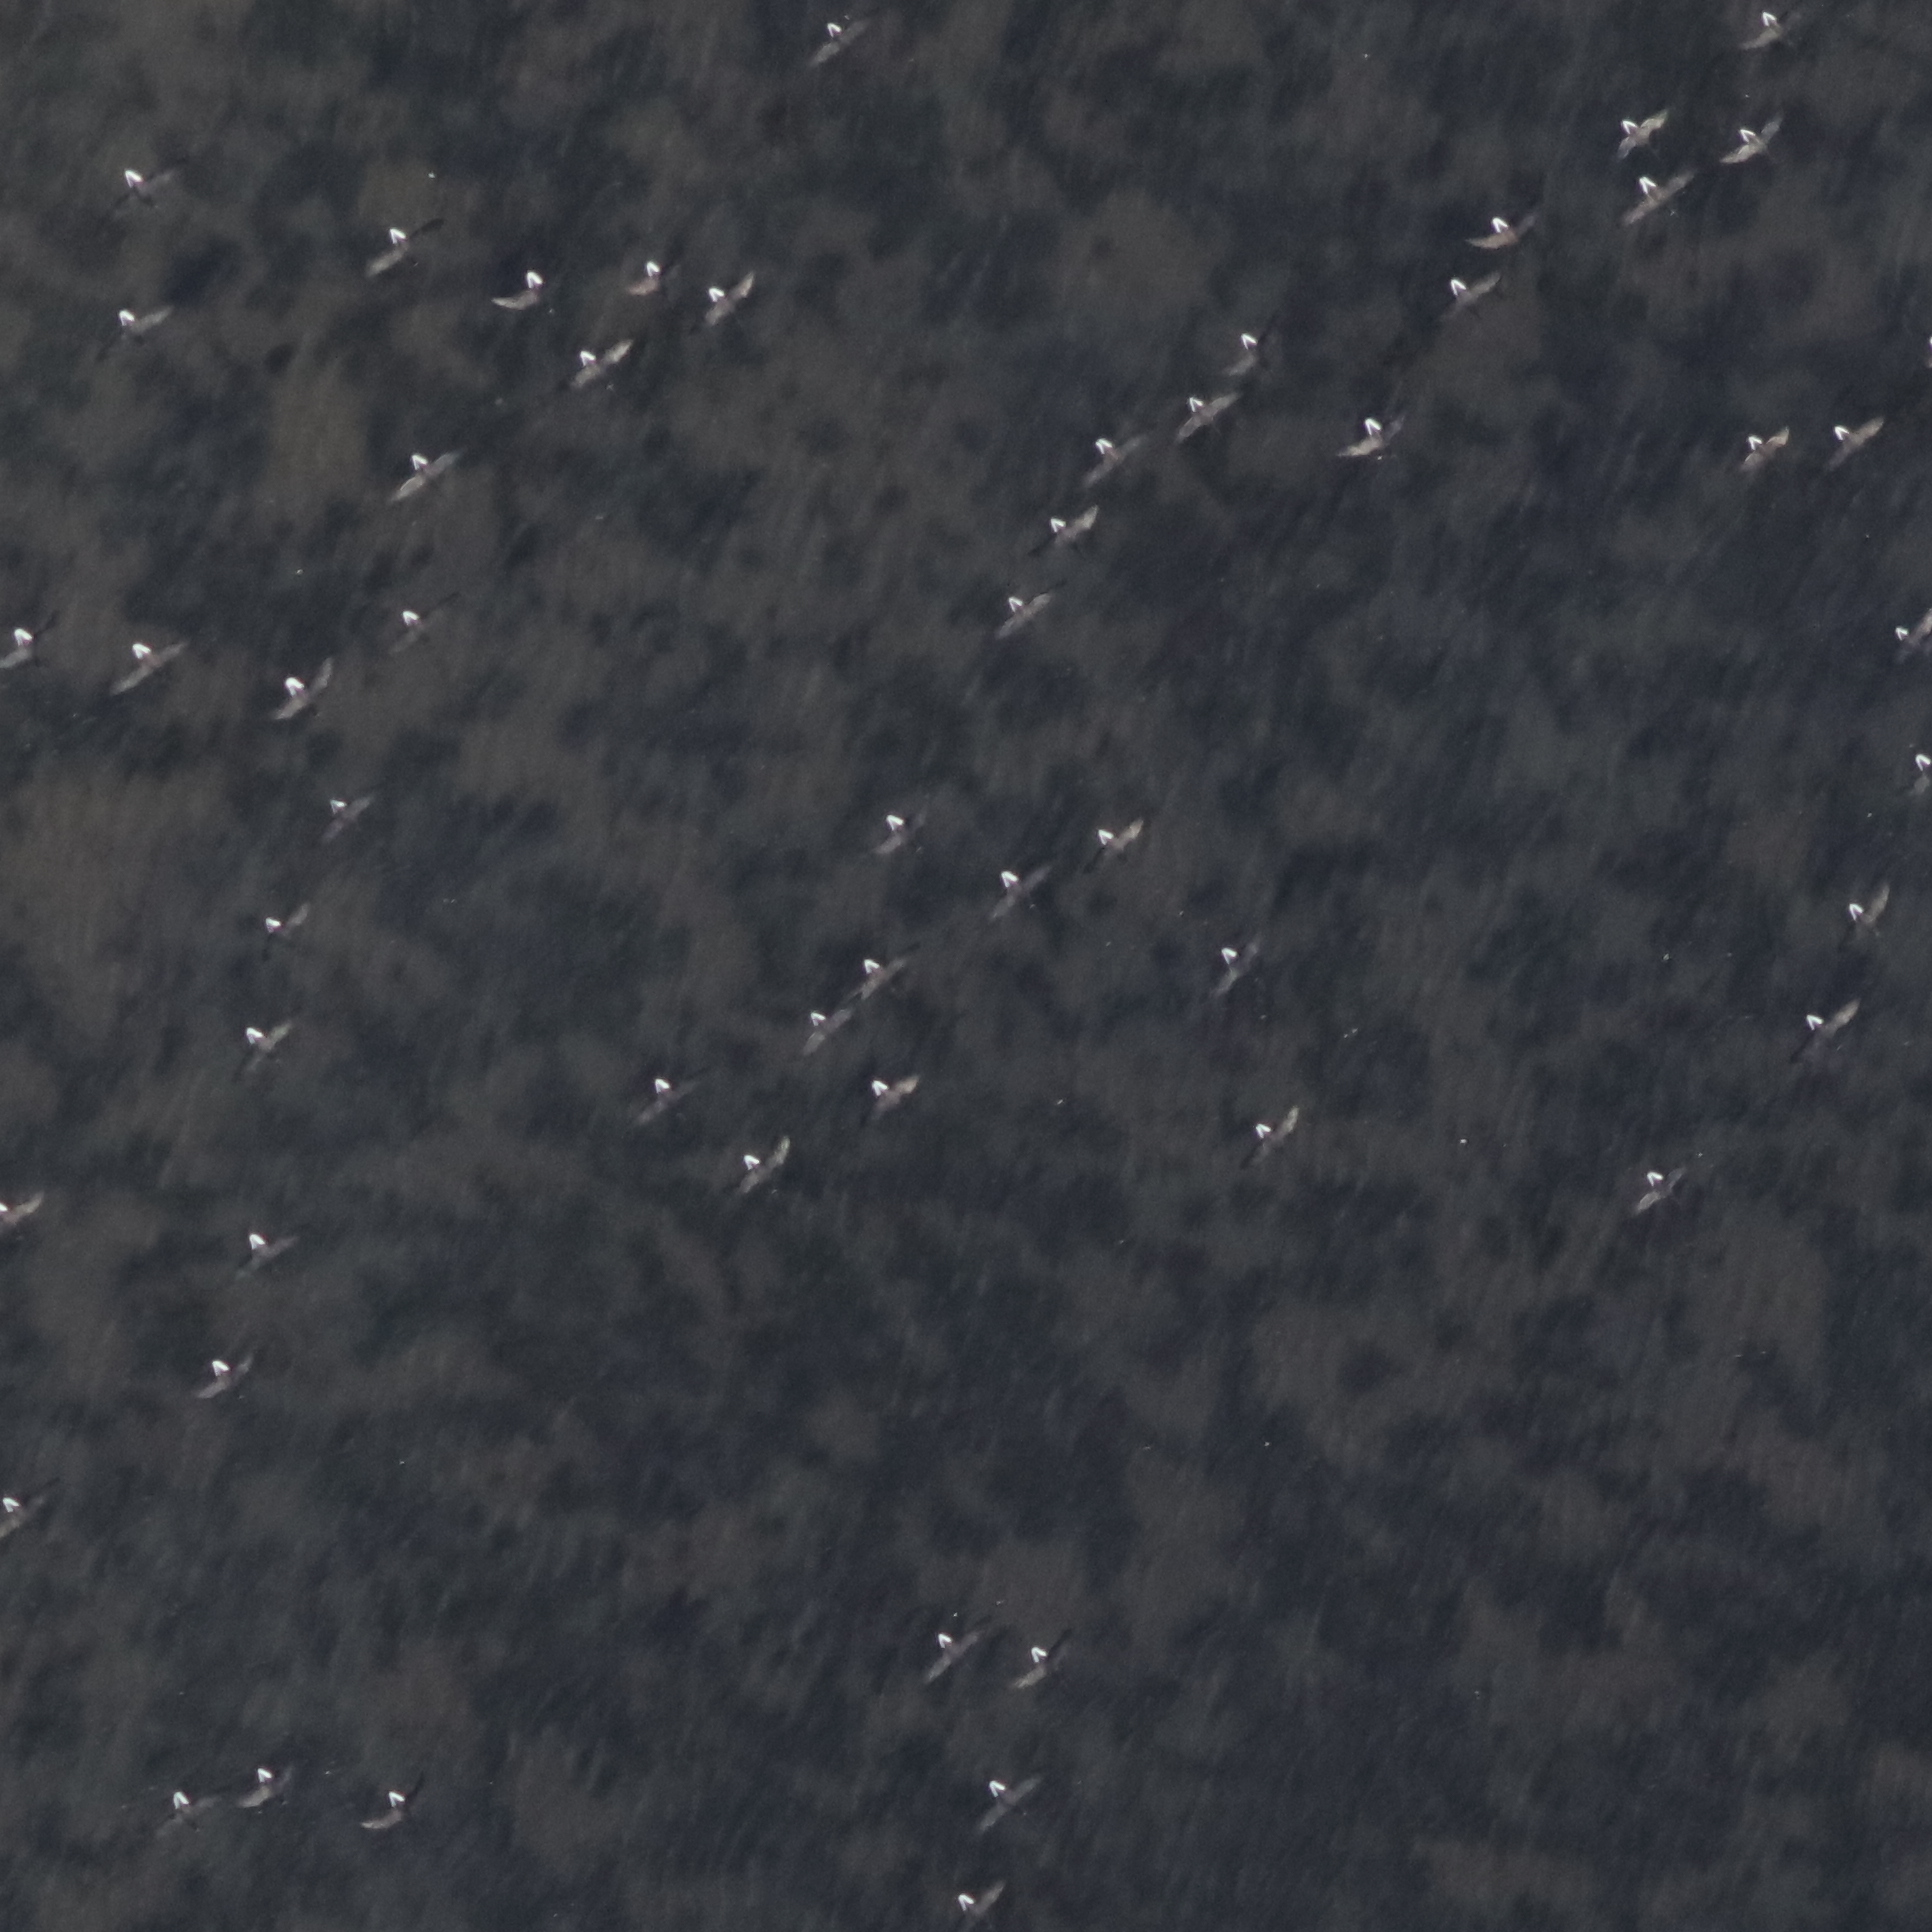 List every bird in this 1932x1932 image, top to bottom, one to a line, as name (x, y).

brant (1780, 31)
brant (839, 34)
brant (1639, 132)
brant (1753, 143)
brant (147, 188)
brant (1658, 199)
brant (1509, 231)
brant (399, 249)
brant (658, 279)
brant (529, 290)
brant (1470, 290)
brant (720, 307)
brant (132, 322)
brant (1253, 353)
brant (601, 364)
brant (1204, 414)
brant (1379, 436)
brant (1848, 441)
brant (1764, 451)
brant (1112, 453)
brant (424, 475)
brant (1063, 536)
brant (1025, 616)
brant (417, 632)
brant (1904, 644)
brant (27, 648)
brant (150, 659)
brant (302, 694)
brant (1930, 774)
brant (341, 817)
brant (906, 835)
brant (1118, 850)
brant (1019, 899)
brant (1869, 927)
brant (280, 930)
brant (1236, 959)
brant (884, 979)
brant (829, 1030)
brant (1819, 1030)
brant (266, 1052)
brant (888, 1093)
brant (660, 1102)
brant (1271, 1137)
brant (761, 1174)
brant (1660, 1190)
brant (5, 1218)
brant (258, 1241)
brant (228, 1377)
brant (18, 1511)
brant (955, 1649)
brant (1032, 1669)
brant (261, 1780)
brant (1000, 1788)
brant (177, 1810)
brant (398, 1820)
brant (975, 1903)